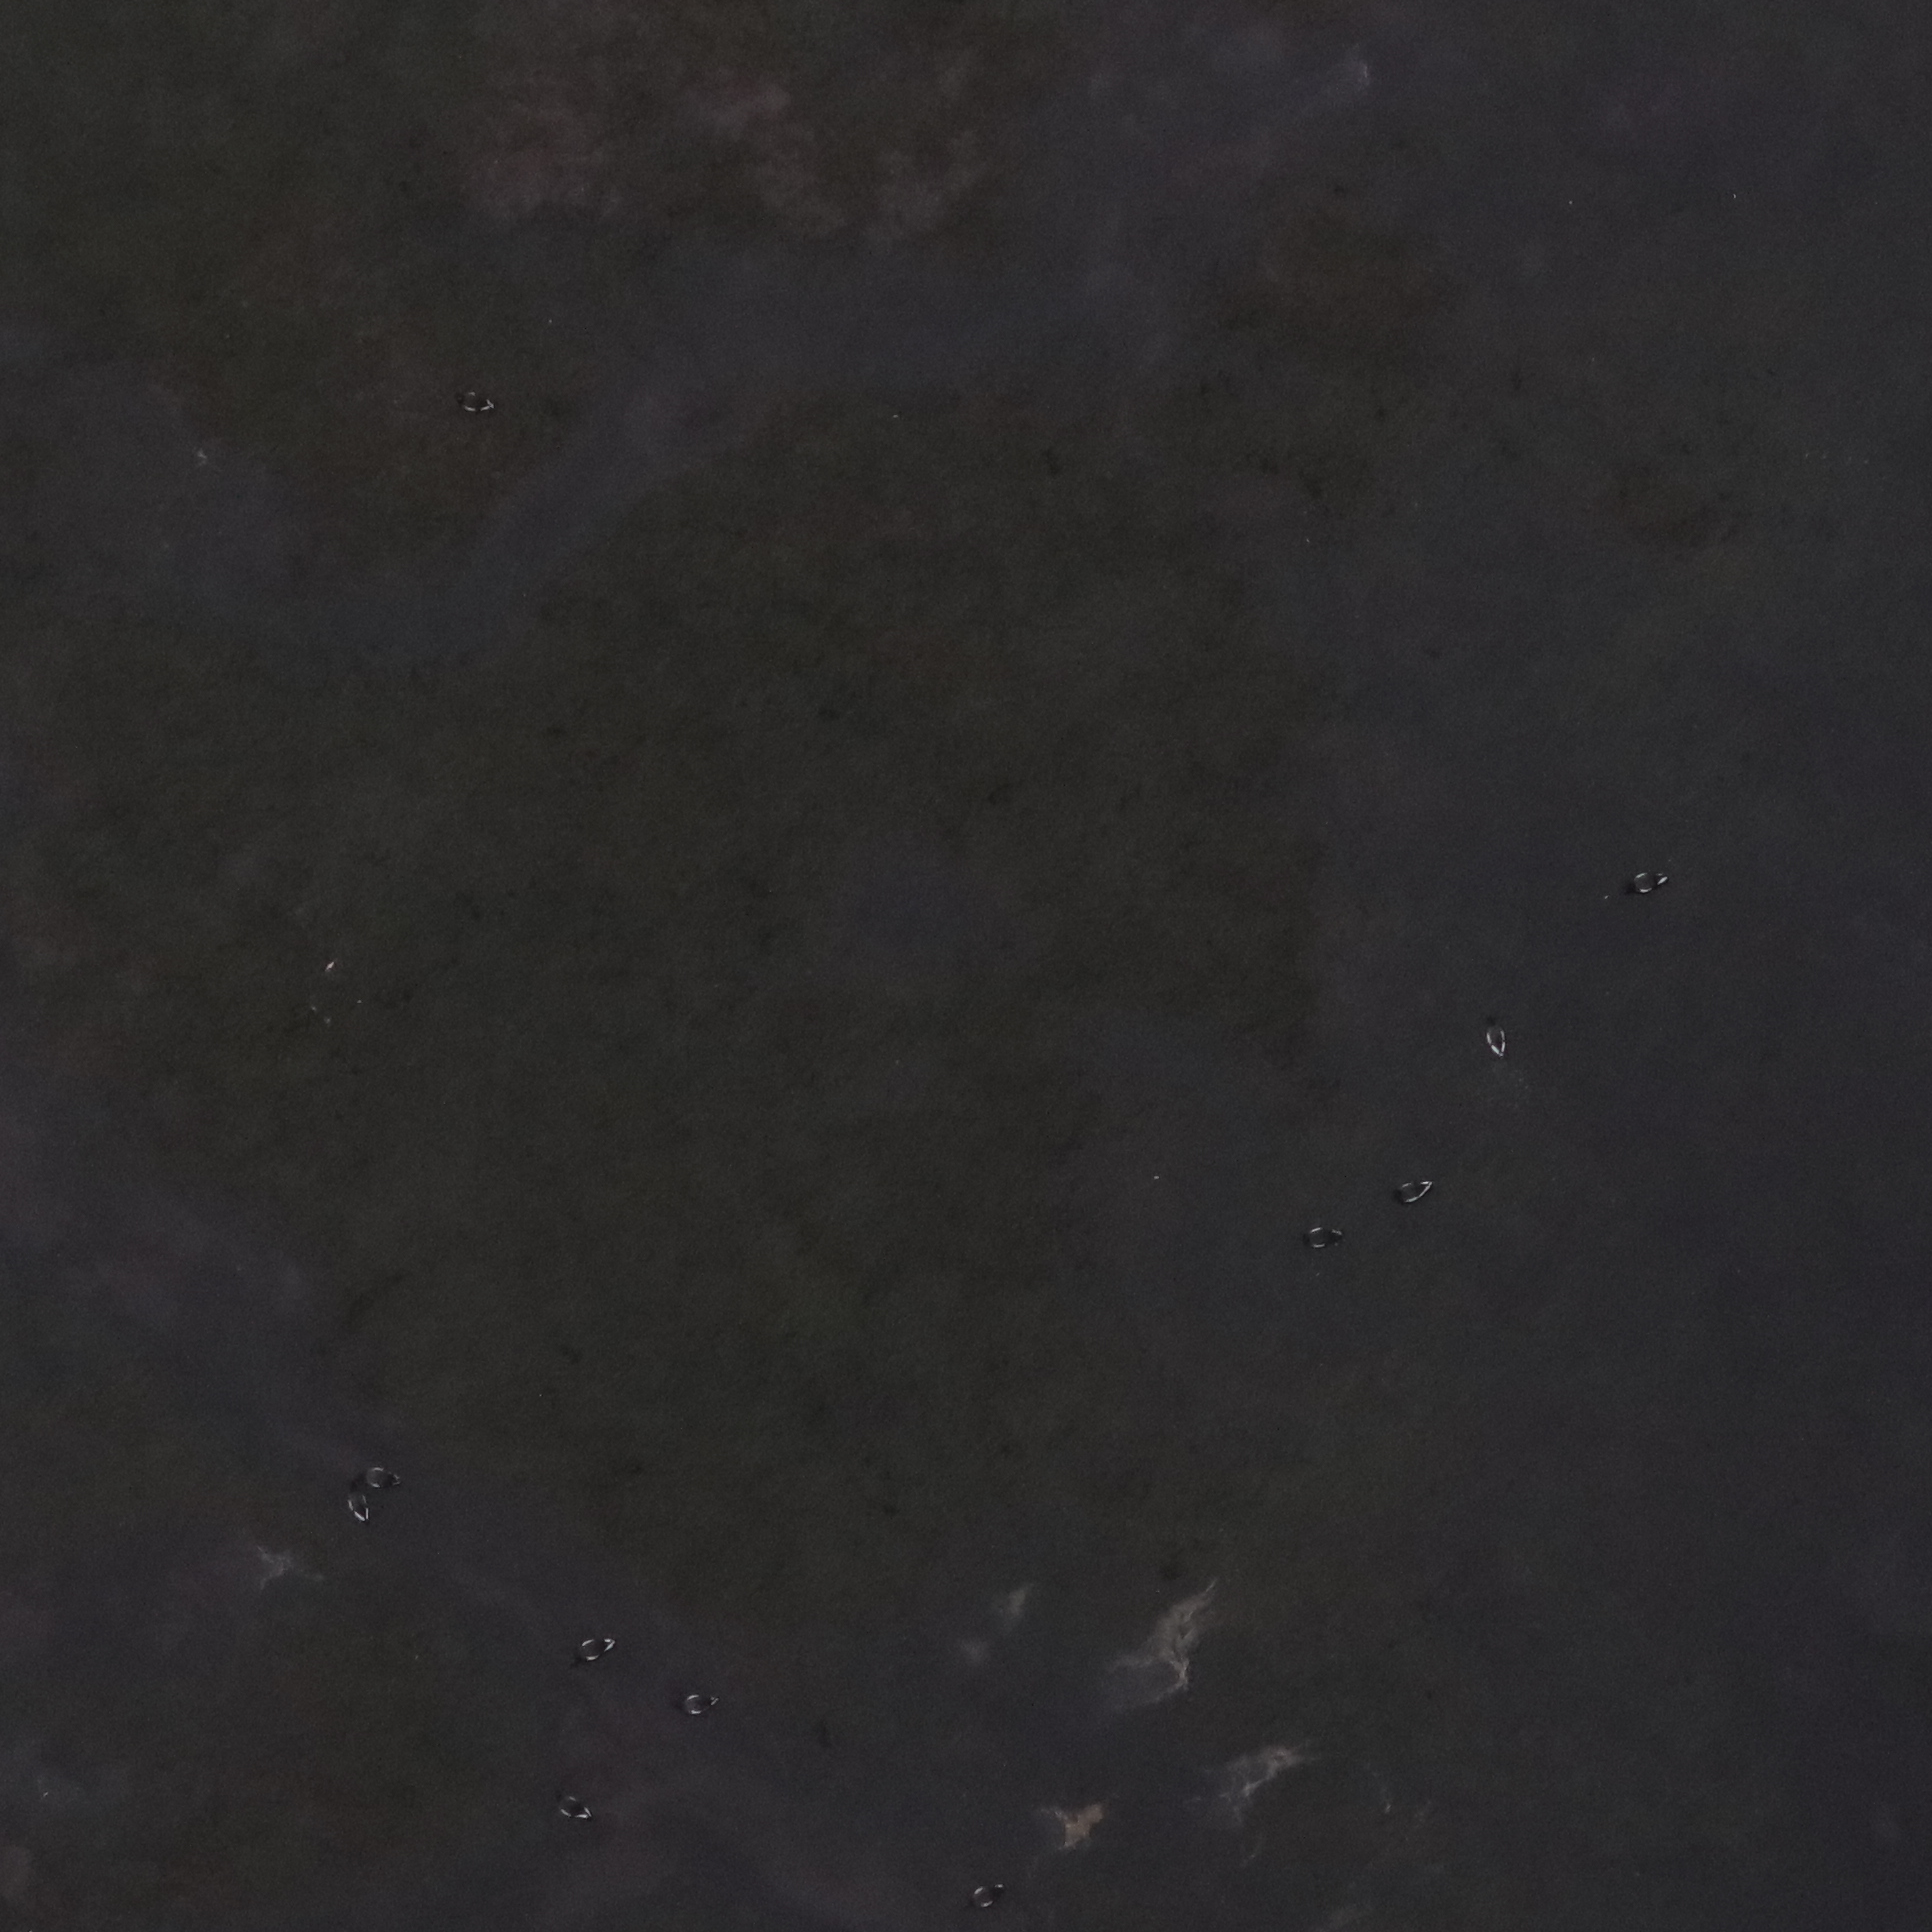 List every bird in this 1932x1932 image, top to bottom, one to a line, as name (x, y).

brant (474, 402)
brant (1646, 883)
brant (1495, 1035)
brant (1412, 1191)
brant (1322, 1238)
brant (377, 1478)
brant (358, 1507)
brant (595, 1650)
brant (695, 1704)
brant (573, 1807)
brant (987, 1896)